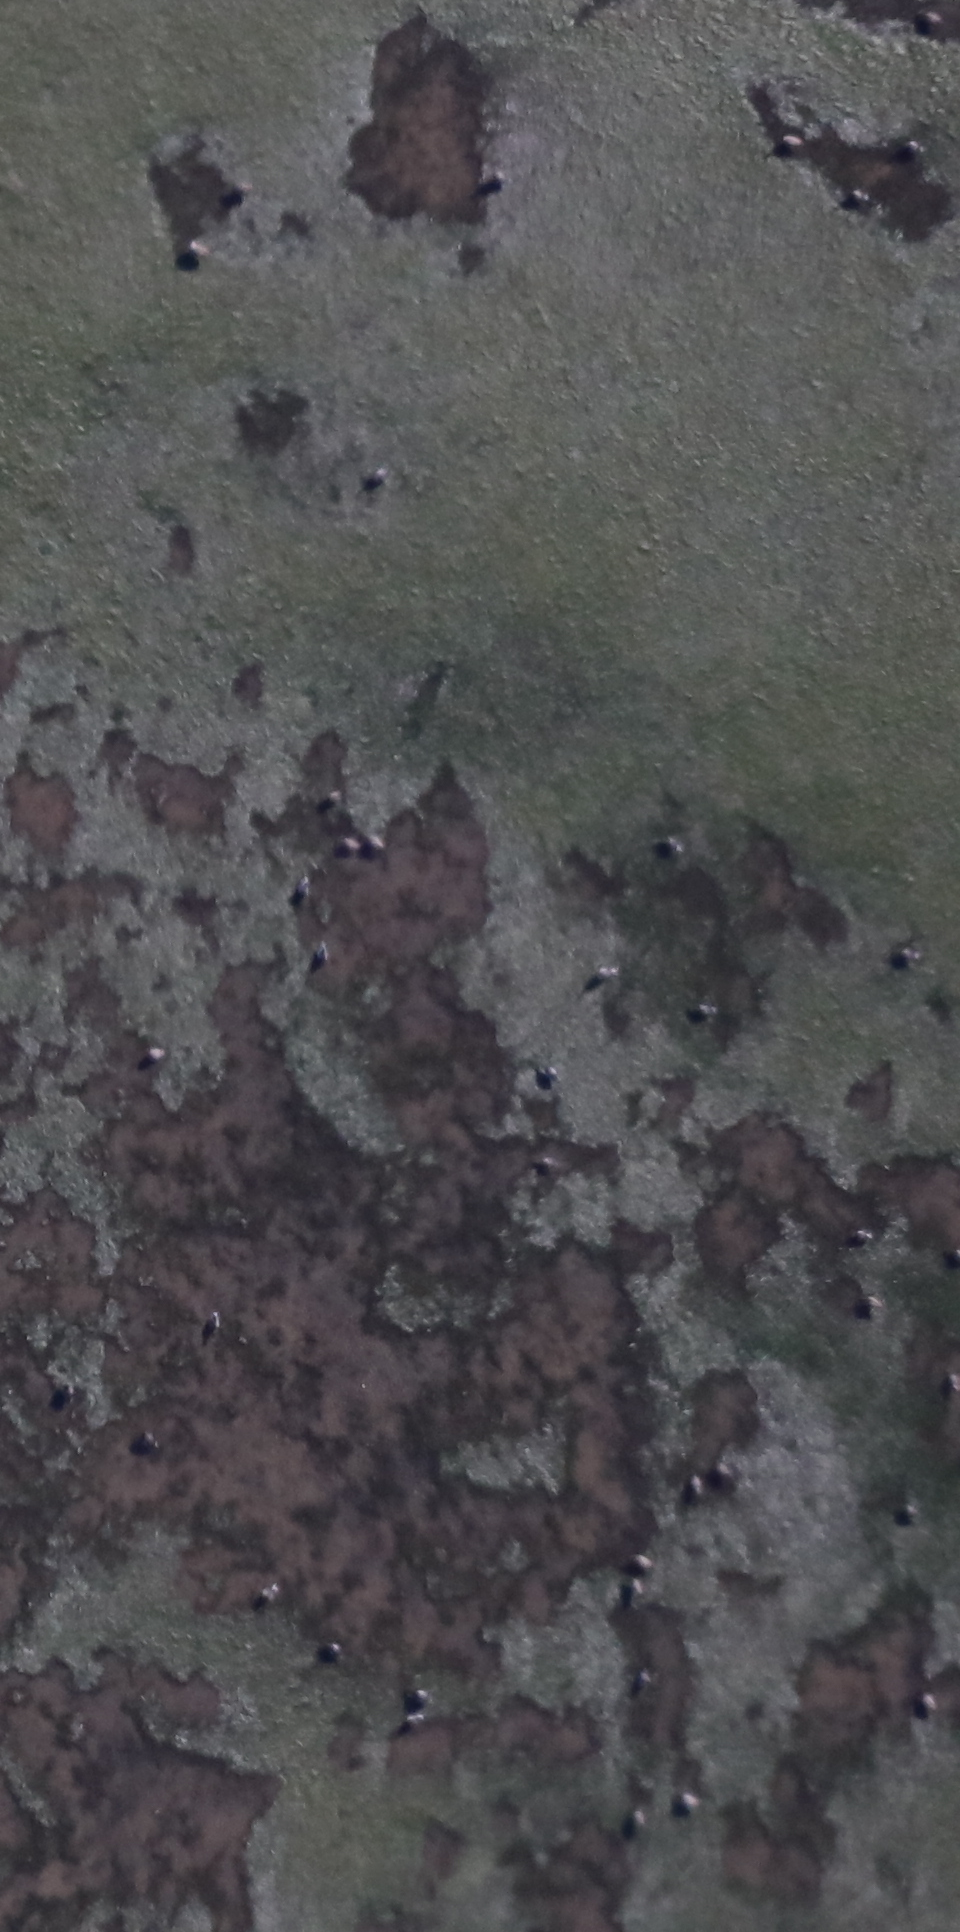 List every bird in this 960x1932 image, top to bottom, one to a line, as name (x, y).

Canada goose (930, 19)
Canada goose (793, 140)
brant (915, 145)
Canada goose (498, 177)
Canada goose (242, 188)
brant (859, 195)
Canada goose (196, 246)
Canada goose (380, 476)
Canada goose (334, 797)
Canada goose (352, 843)
Canada goose (380, 845)
brant (673, 845)
brant (304, 888)
brant (323, 950)
brant (910, 953)
brant (606, 972)
brant (705, 1009)
Canada goose (156, 1052)
brant (552, 1073)
Canada goose (549, 1163)
brant (865, 1236)
Canada goose (875, 1302)
brant (217, 1320)
Canada goose (953, 1383)
brant (69, 1393)
brant (151, 1440)
Canada goose (722, 1472)
Canada goose (697, 1483)
Canada goose (914, 1513)
Canada goose (645, 1562)
Canada goose (635, 1584)
brant (269, 1593)
brant (335, 1653)
Canada goose (644, 1678)
brant (422, 1696)
Canada goose (926, 1702)
brant (416, 1716)
Canada goose (692, 1801)
Canada goose (638, 1817)